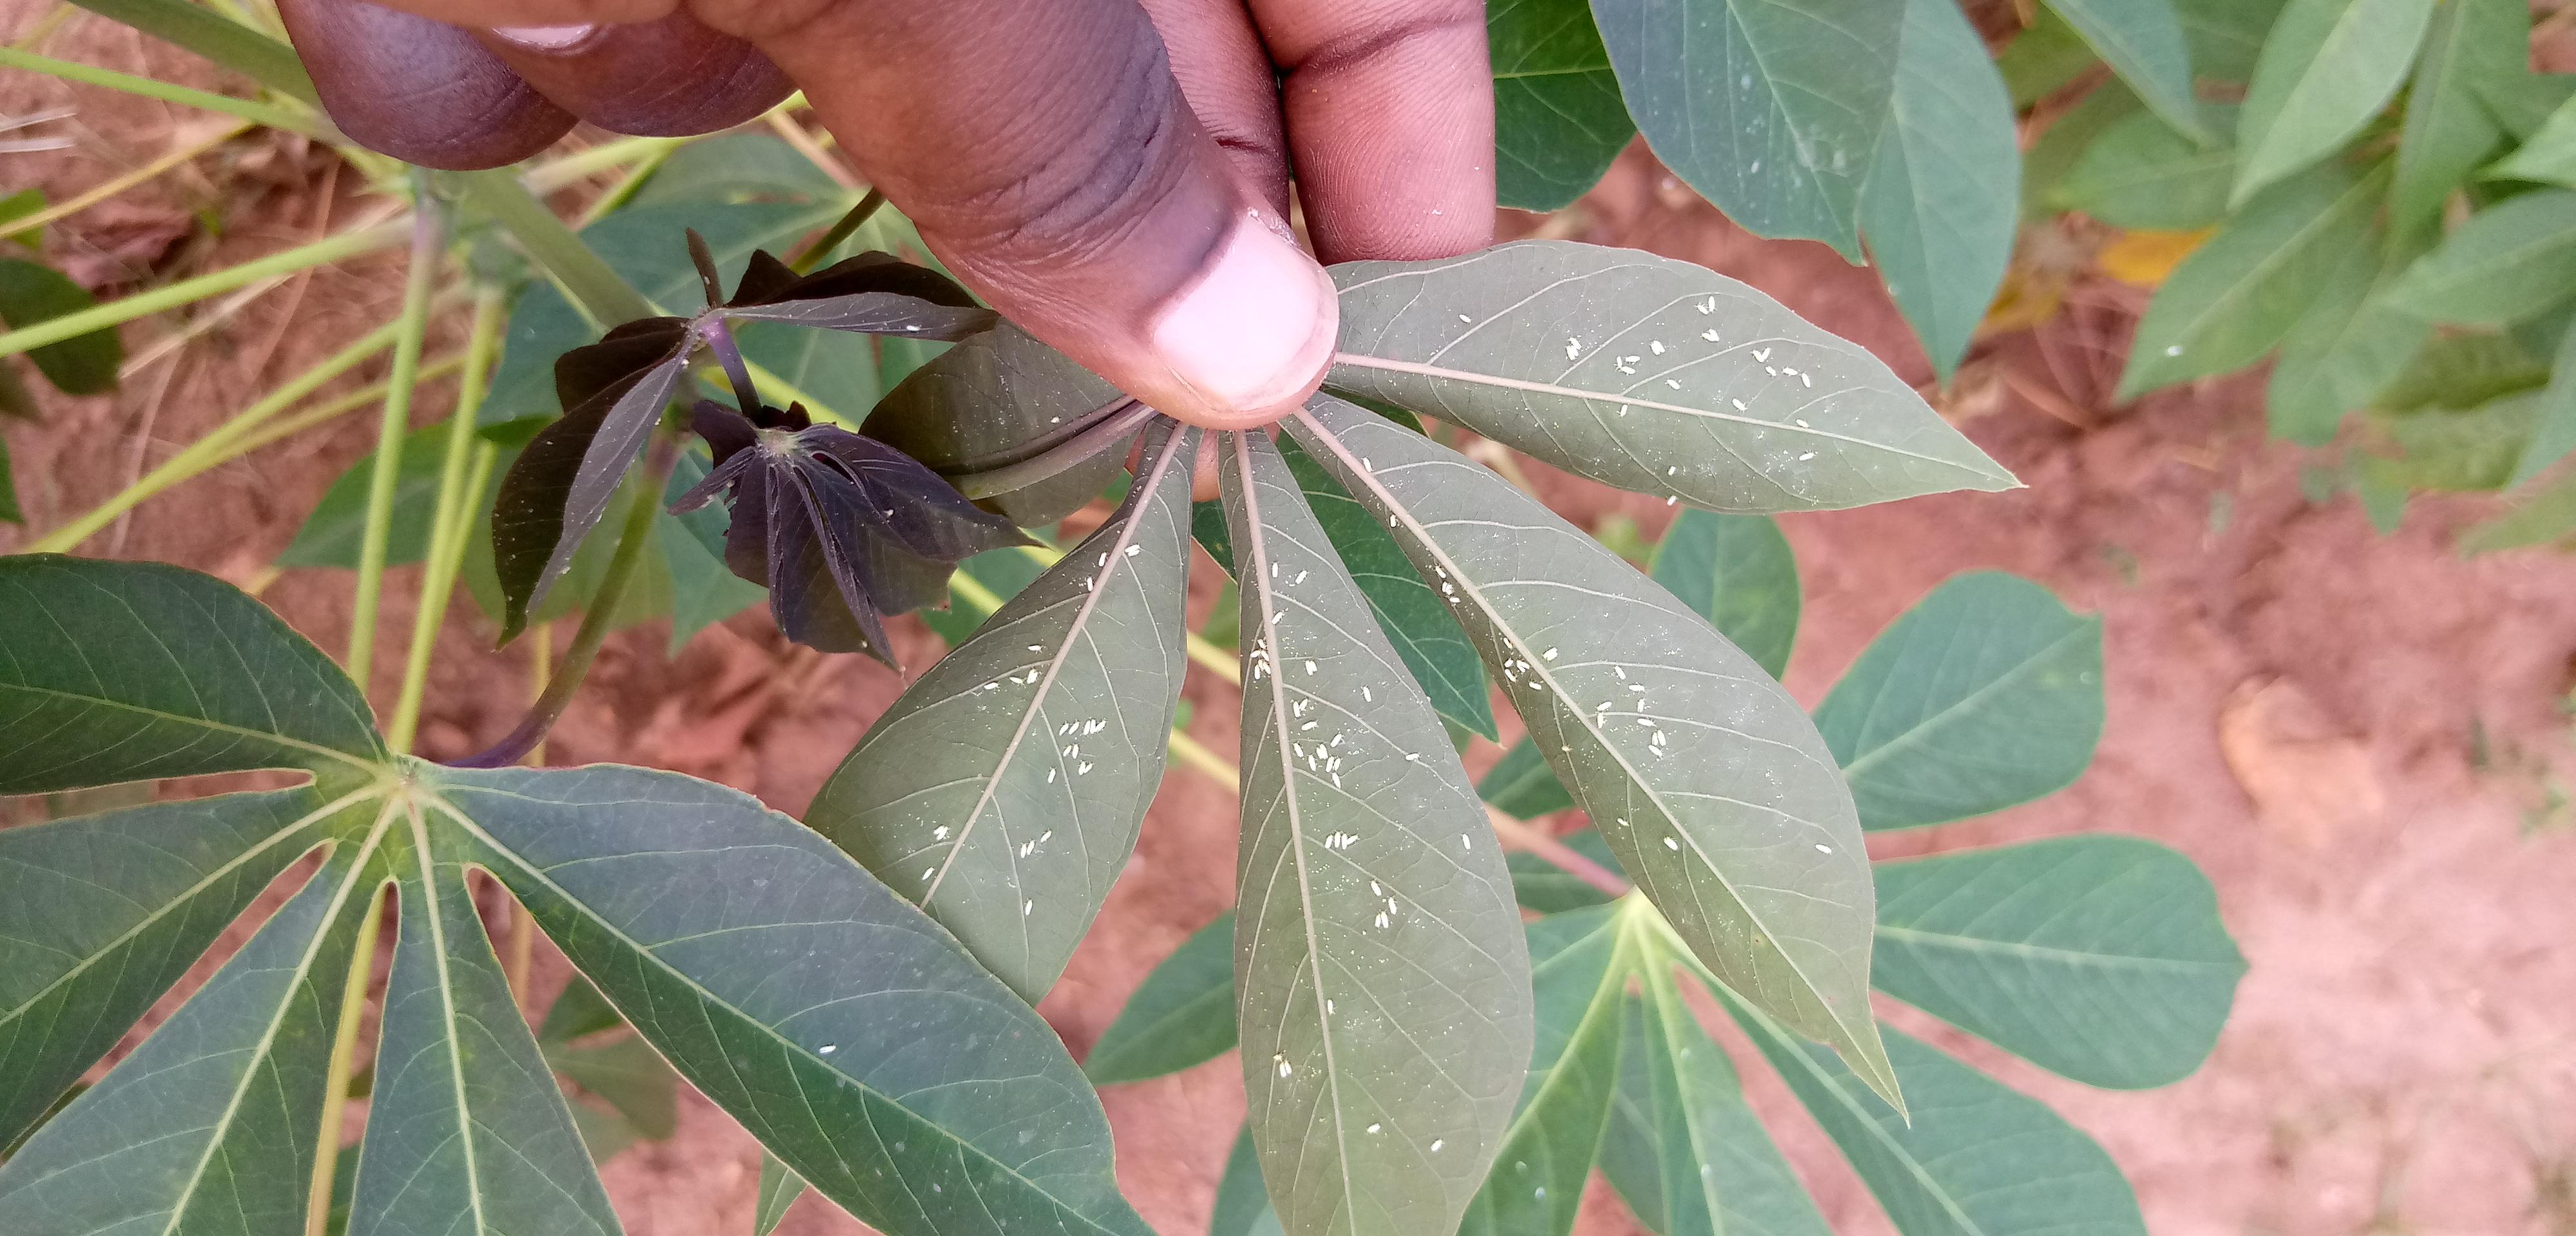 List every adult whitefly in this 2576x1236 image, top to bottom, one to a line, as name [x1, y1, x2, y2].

whitefly [1708, 294, 1716, 312]
whitefly [1696, 302, 1709, 315]
whitefly [1455, 312, 1473, 326]
whitefly [904, 323, 923, 332]
whitefly [1709, 328, 1722, 342]
whitefly [1700, 332, 1711, 341]
whitefly [1569, 335, 1584, 350]
whitefly [1653, 340, 1665, 353]
whitefly [1652, 341, 1660, 355]
whitefly [2164, 342, 2184, 358]
whitefly [1566, 344, 1580, 360]
whitefly [1763, 346, 1772, 359]
whitefly [1752, 348, 1764, 362]
whitefly [1624, 353, 1642, 362]
whitefly [1615, 354, 1623, 368]
whitefly [681, 357, 690, 366]
whitefly [1765, 364, 1776, 378]
whitefly [1621, 365, 1636, 375]
whitefly [1781, 365, 1798, 377]
whitefly [1800, 371, 1812, 389]
whitefly [1665, 377, 1681, 390]
whitefly [1730, 397, 1747, 412]
whitefly [1618, 402, 1631, 418]
whitefly [1046, 413, 1061, 426]
whitefly [1795, 417, 1810, 428]
whitefly [1797, 450, 1816, 462]
whitefly [1361, 455, 1374, 472]
whitefly [1665, 464, 1678, 476]
whitefly [1665, 492, 1679, 509]
whitefly [883, 507, 896, 518]
whitefly [1387, 512, 1397, 528]
whitefly [1125, 542, 1141, 552]
whitefly [1128, 548, 1141, 557]
whitefly [1097, 549, 1108, 568]
whitefly [1270, 559, 1280, 579]
whitefly [1434, 564, 1448, 578]
whitefly [1294, 569, 1309, 586]
whitefly [1085, 574, 1096, 592]
whitefly [1440, 579, 1455, 593]
whitefly [1448, 595, 1463, 603]
whitefly [1271, 609, 1286, 625]
whitefly [1502, 636, 1515, 650]
whitefly [1256, 637, 1268, 649]
whitefly [860, 639, 871, 650]
whitefly [1026, 642, 1043, 652]
whitefly [1544, 646, 1557, 657]
whitefly [1249, 649, 1262, 659]
whitefly [1261, 650, 1271, 661]
whitefly [1548, 651, 1558, 661]
whitefly [1504, 655, 1514, 668]
whitefly [1515, 657, 1531, 673]
whitefly [1305, 659, 1313, 677]
whitefly [1311, 659, 1319, 672]
whitefly [1263, 661, 1274, 675]
whitefly [1254, 664, 1262, 680]
whitefly [1613, 665, 1629, 680]
whitefly [1026, 667, 1041, 686]
whitefly [1504, 669, 1517, 684]
whitefly [1008, 674, 1023, 686]
whitefly [1528, 679, 1542, 690]
whitefly [983, 680, 999, 691]
whitefly [1628, 681, 1645, 692]
whitefly [1361, 684, 1374, 703]
whitefly [1300, 696, 1309, 711]
whitefly [1635, 697, 1646, 713]
whitefly [1292, 699, 1302, 718]
whitefly [1597, 700, 1613, 711]
whitefly [1596, 711, 1605, 729]
whitefly [1090, 716, 1097, 735]
whitefly [1635, 717, 1656, 727]
whitefly [1095, 718, 1108, 735]
whitefly [1068, 718, 1080, 735]
whitefly [1083, 718, 1092, 735]
whitefly [1300, 719, 1321, 733]
whitefly [1059, 721, 1070, 739]
whitefly [1658, 729, 1668, 746]
whitefly [1651, 731, 1660, 745]
whitefly [1329, 733, 1345, 749]
whitefly [1291, 740, 1305, 758]
whitefly [1071, 742, 1080, 760]
whitefly [1320, 742, 1330, 758]
whitefly [1560, 742, 1575, 754]
whitefly [1062, 743, 1072, 757]
whitefly [1645, 744, 1665, 758]
whitefly [1315, 746, 1323, 759]
whitefly [1403, 749, 1421, 763]
whitefly [1307, 753, 1318, 772]
whitefly [1325, 754, 1335, 772]
whitefly [1332, 756, 1343, 772]
whitefly [1077, 760, 1086, 776]
whitefly [1084, 760, 1094, 774]
whitefly [1045, 765, 1059, 785]
whitefly [1331, 771, 1342, 789]
whitefly [1616, 816, 1632, 829]
whitefly [933, 823, 945, 836]
whitefly [936, 825, 949, 841]
whitefly [1039, 827, 1052, 845]
whitefly [1334, 830, 1341, 850]
whitefly [1461, 830, 1473, 849]
whitefly [1341, 832, 1347, 850]
whitefly [1324, 833, 1333, 849]
whitefly [1660, 833, 1681, 852]
whitefly [1347, 834, 1359, 846]
whitefly [1027, 838, 1036, 856]
whitefly [1812, 839, 1834, 855]
whitefly [1018, 840, 1028, 861]
whitefly [920, 866, 934, 883]
whitefly [1368, 877, 1385, 896]
whitefly [1022, 894, 1035, 919]
whitefly [1387, 894, 1397, 915]
whitefly [1380, 910, 1390, 930]
whitefly [1374, 912, 1381, 930]
whitefly [1325, 996, 1337, 1017]
whitefly [815, 1040, 839, 1057]
whitefly [1271, 1053, 1283, 1061]
whitefly [1283, 1059, 1294, 1075]
whitefly [1278, 1060, 1287, 1078]
whitefly [1364, 1121, 1383, 1136]
whitefly [1427, 1136, 1445, 1155]